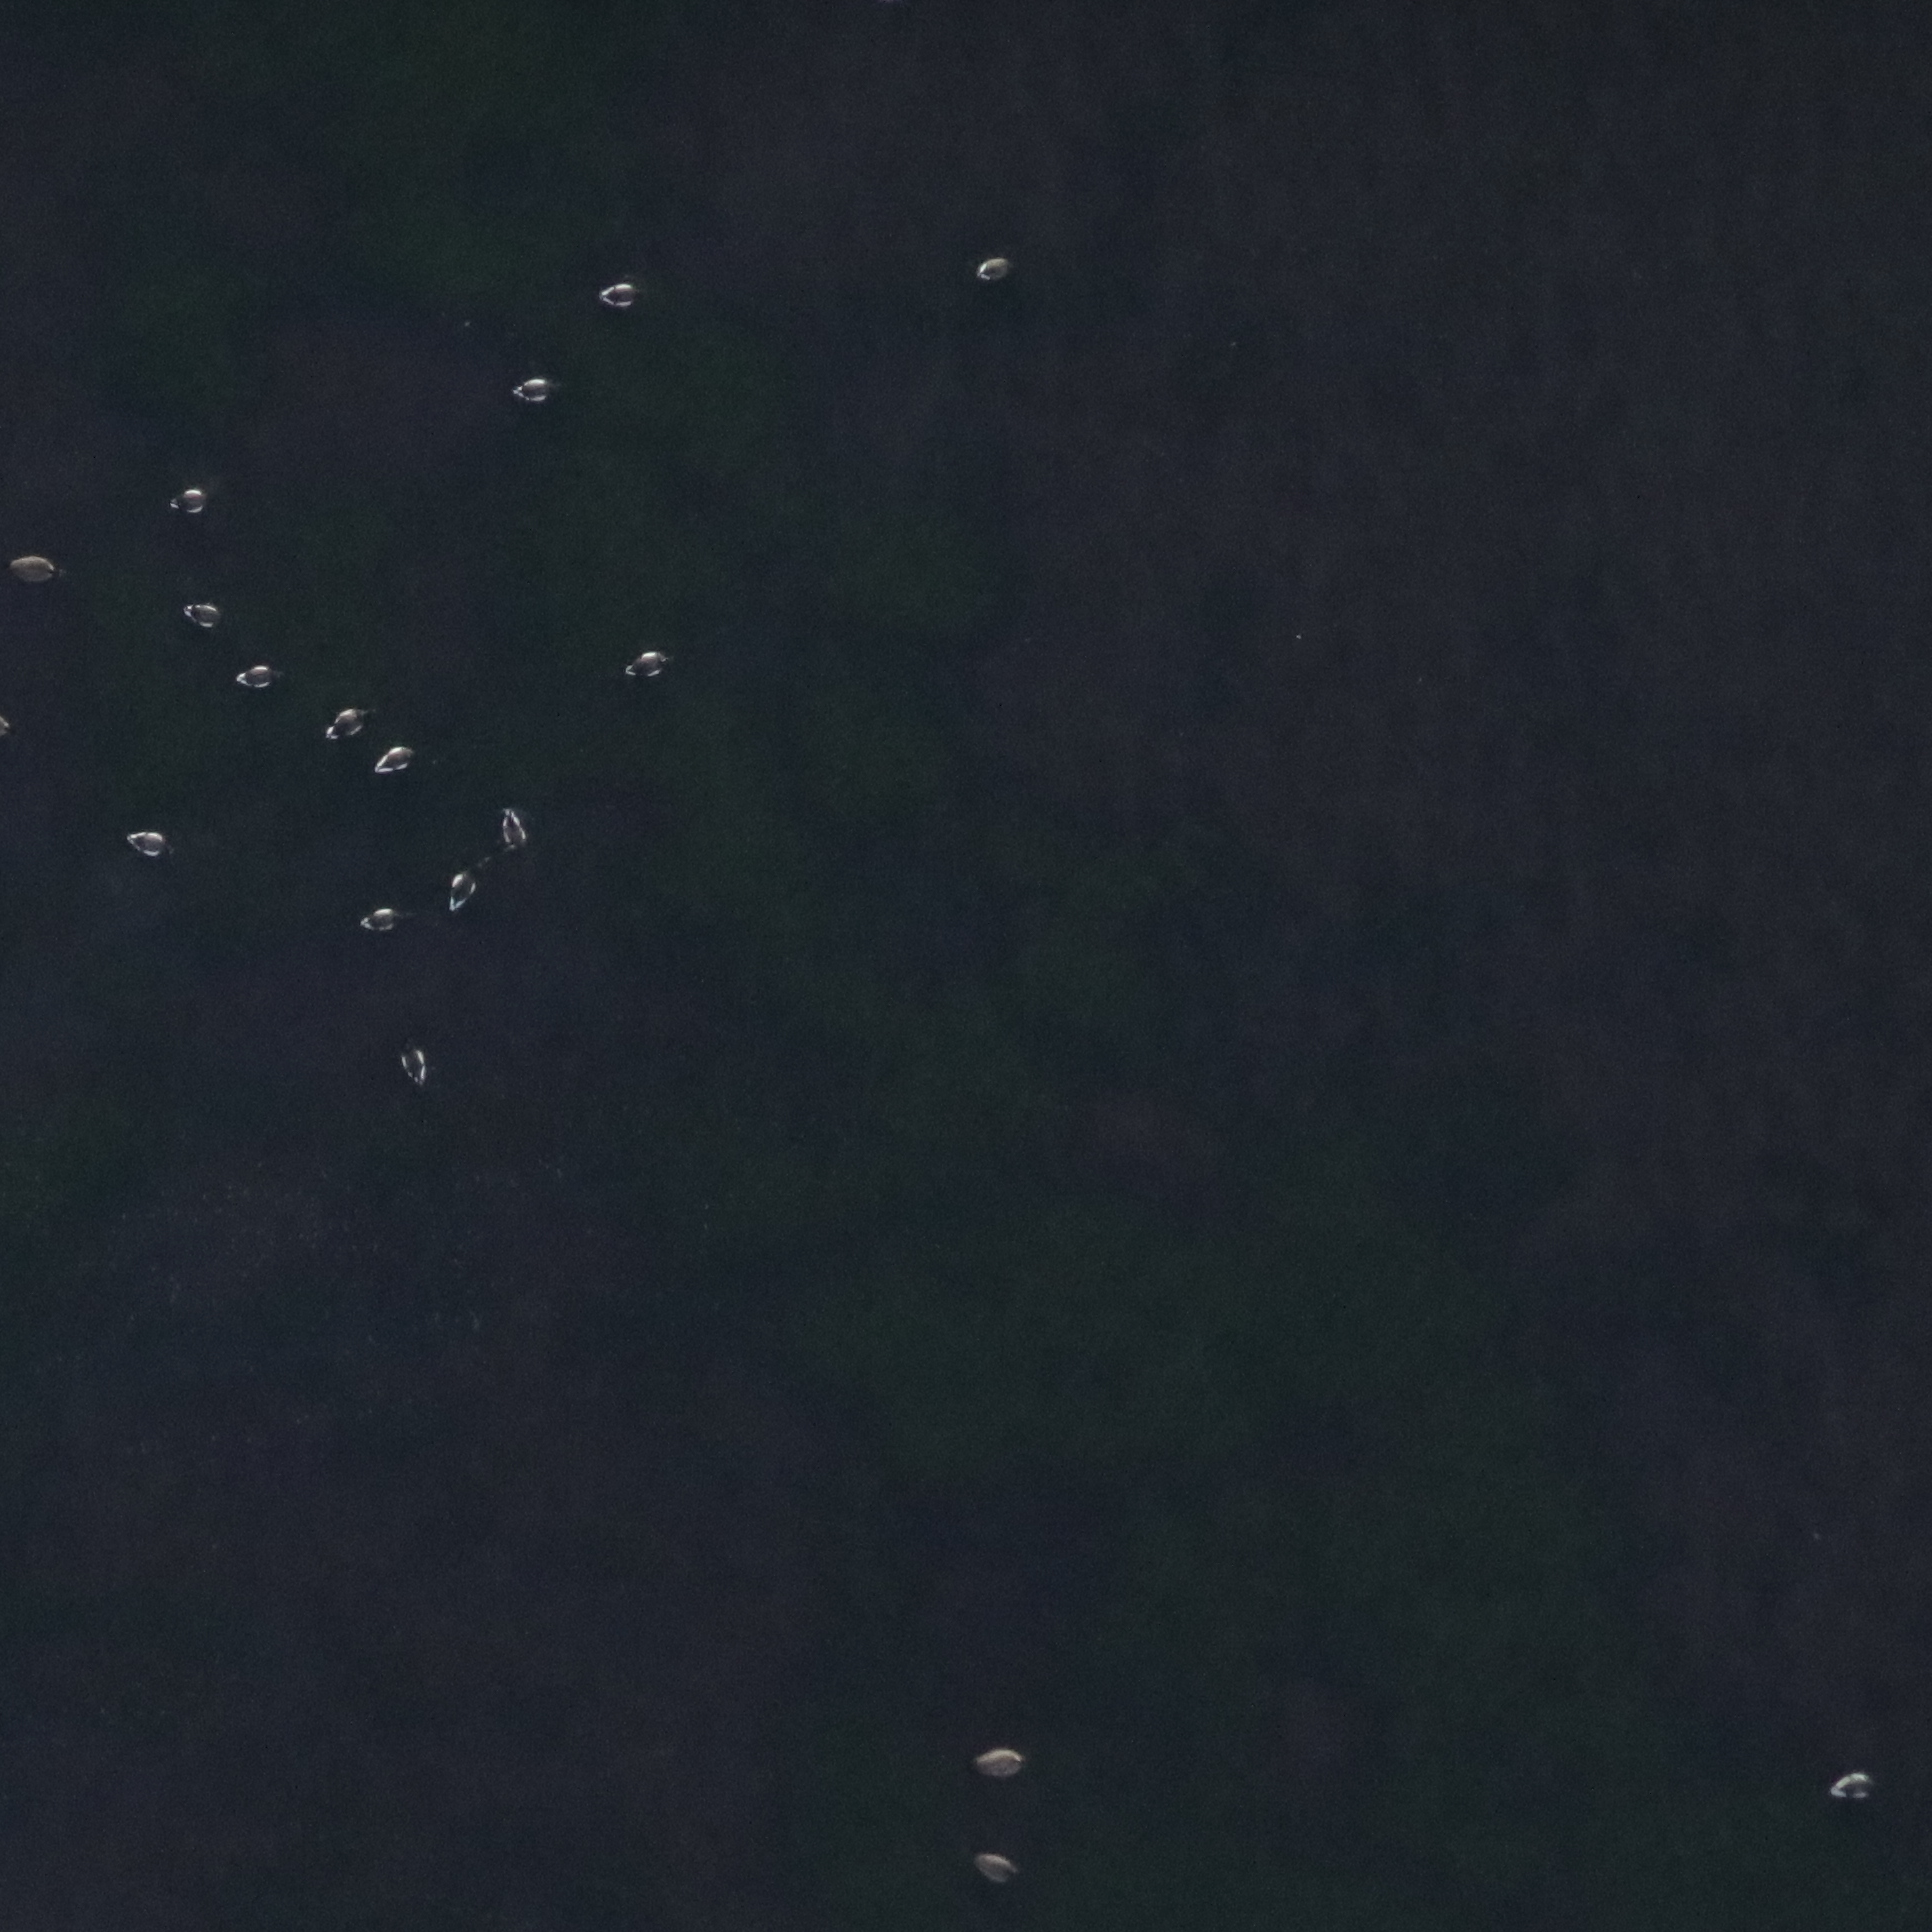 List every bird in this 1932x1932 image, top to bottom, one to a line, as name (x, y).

brant (996, 268)
brant (621, 295)
brant (535, 391)
brant (190, 502)
Canada goose (31, 570)
brant (203, 616)
brant (649, 664)
brant (258, 678)
brant (347, 724)
brant (395, 760)
brant (512, 833)
brant (148, 845)
brant (461, 889)
brant (382, 922)
brant (413, 1063)
Canada goose (997, 1764)
brant (1855, 1789)
Canada goose (993, 1868)